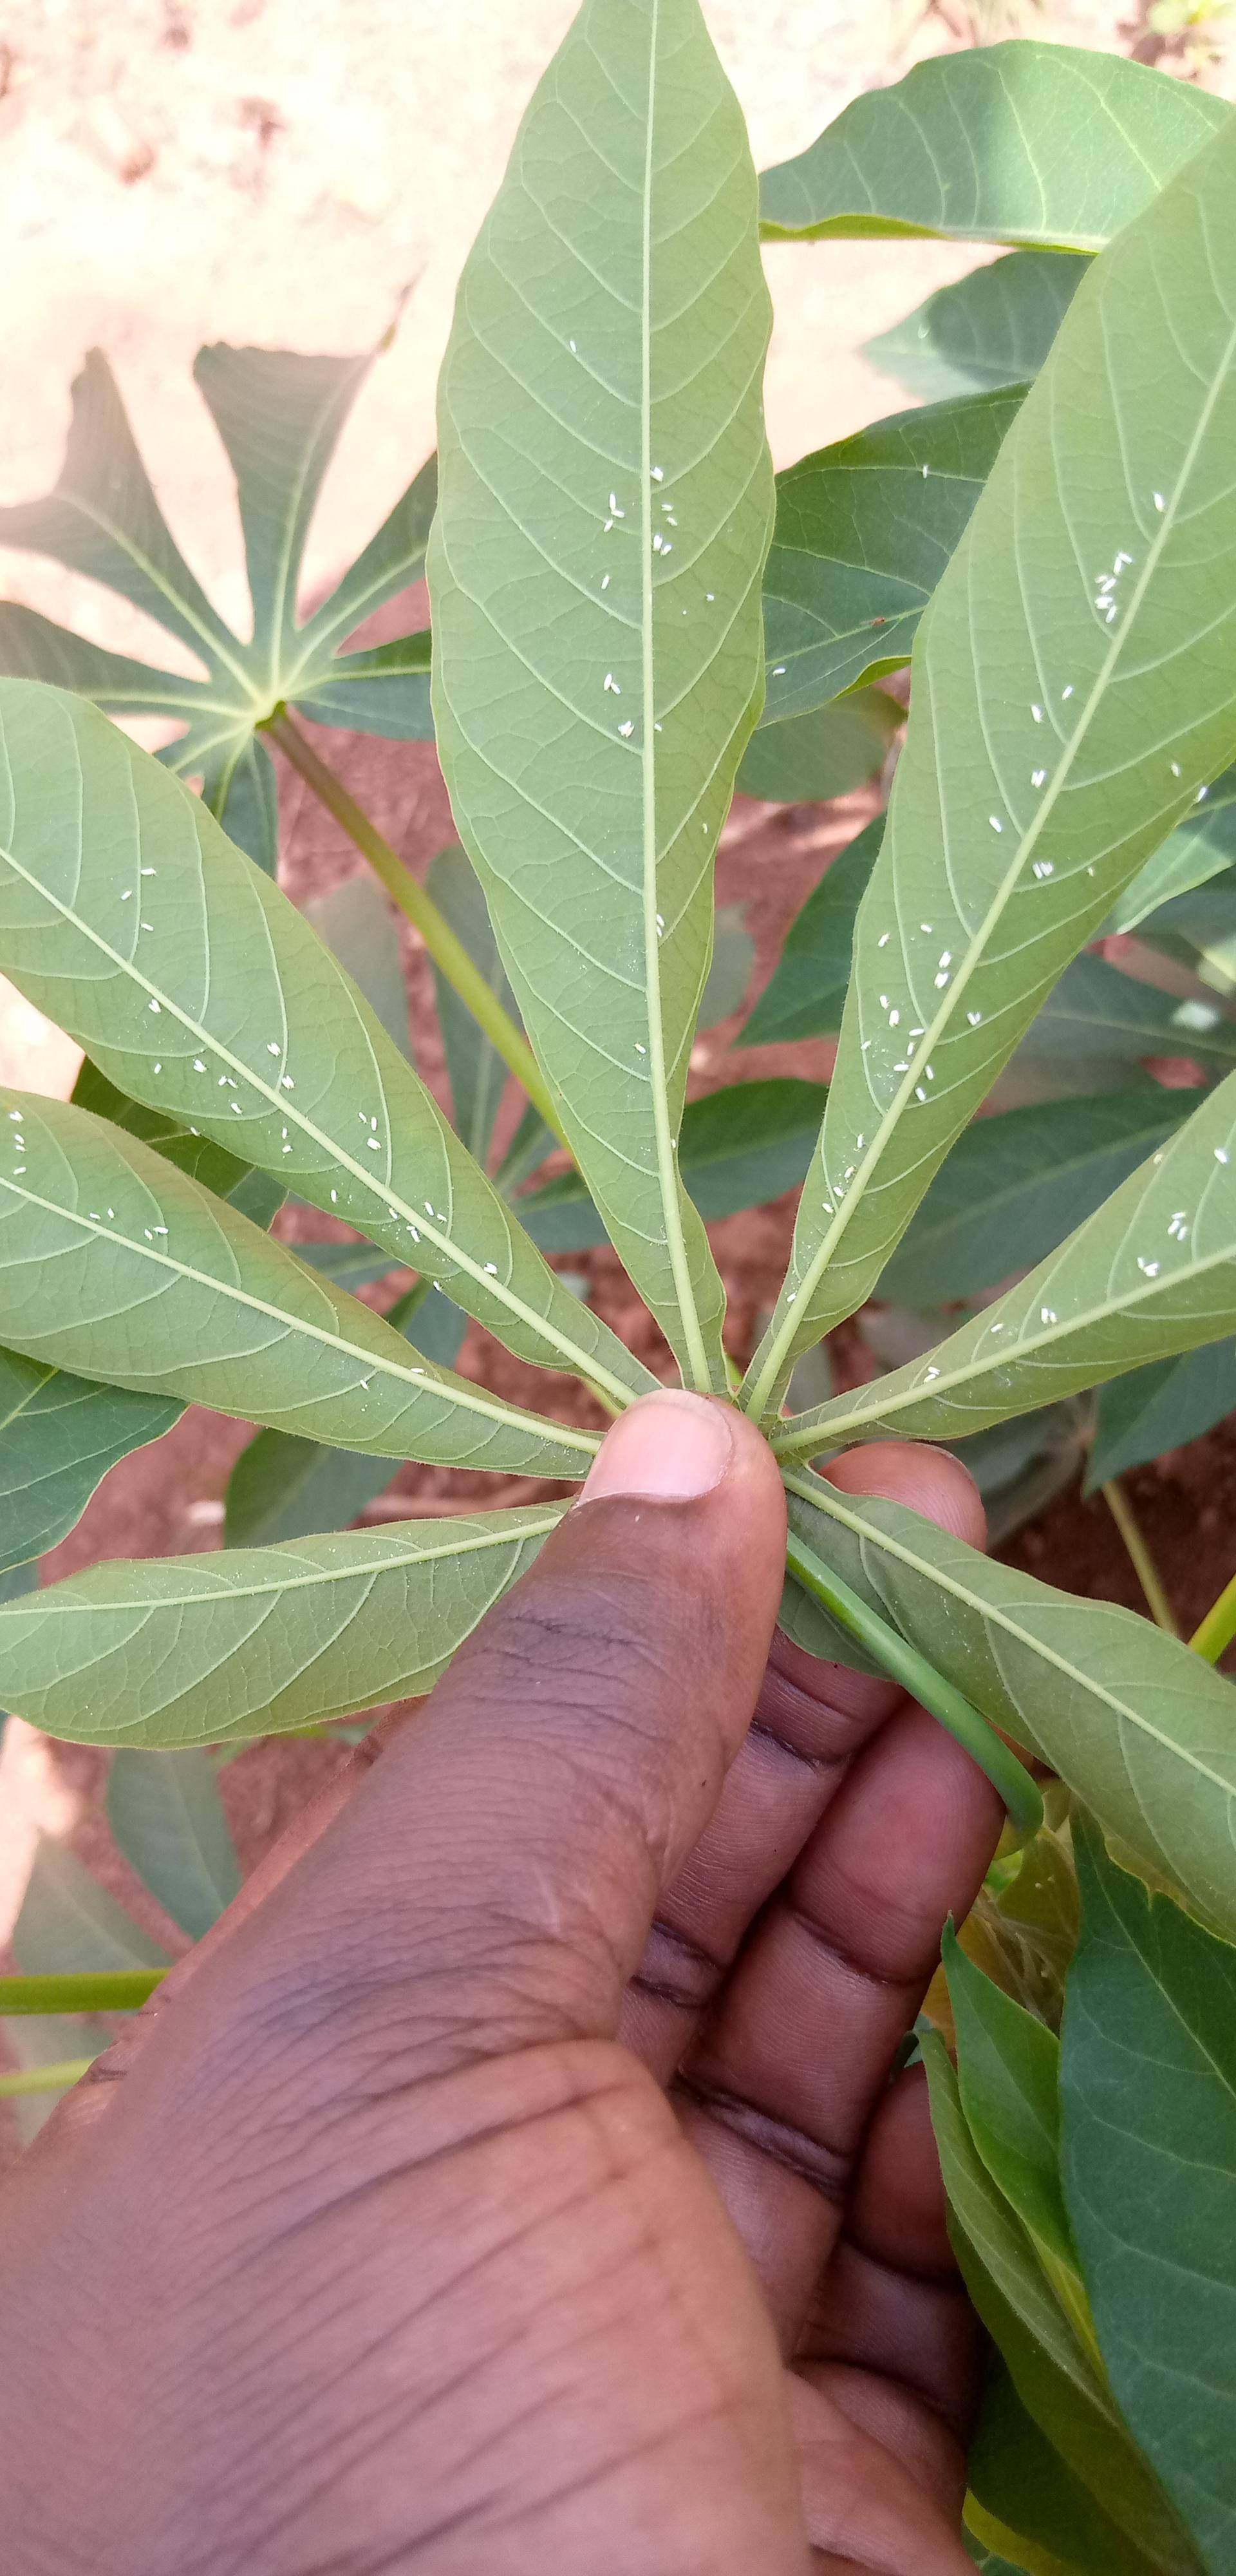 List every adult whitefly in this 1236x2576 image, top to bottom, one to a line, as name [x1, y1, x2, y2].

whitefly [568, 339, 577, 354]
whitefly [919, 464, 930, 481]
whitefly [648, 466, 666, 482]
whitefly [608, 491, 616, 510]
whitefly [1152, 491, 1166, 515]
whitefly [658, 502, 672, 512]
whitefly [612, 508, 624, 520]
whitefly [666, 515, 680, 529]
whitefly [602, 518, 616, 534]
whitefly [650, 533, 662, 553]
whitefly [659, 543, 672, 557]
whitefly [1116, 550, 1134, 564]
whitefly [1113, 555, 1123, 573]
whitefly [1093, 573, 1109, 584]
whitefly [599, 574, 612, 590]
whitefly [1101, 577, 1118, 594]
whitefly [704, 592, 716, 603]
whitefly [1093, 594, 1114, 603]
whitefly [1095, 602, 1113, 612]
whitefly [1105, 603, 1118, 625]
whitefly [771, 667, 787, 678]
whitefly [603, 672, 613, 693]
whitefly [610, 681, 621, 696]
whitefly [1061, 684, 1075, 701]
whitefly [1028, 703, 1043, 726]
whitefly [617, 719, 635, 738]
whitefly [652, 723, 665, 734]
whitefly [1168, 762, 1183, 779]
whitefly [1035, 768, 1047, 788]
whitefly [1029, 770, 1036, 788]
whitefly [1194, 785, 1207, 804]
whitefly [988, 813, 1004, 835]
whitefly [700, 822, 711, 836]
whitefly [1040, 860, 1054, 876]
whitefly [1031, 862, 1042, 880]
whitefly [138, 864, 160, 878]
whitefly [1085, 865, 1095, 880]
whitefly [118, 889, 134, 902]
whitefly [655, 913, 666, 926]
whitefly [138, 921, 156, 933]
whitefly [919, 922, 932, 934]
whitefly [655, 923, 662, 938]
whitefly [876, 933, 889, 949]
whitefly [938, 951, 951, 968]
whitefly [933, 971, 950, 989]
whitefly [877, 993, 890, 1010]
whitefly [150, 997, 162, 1013]
whitefly [147, 1003, 155, 1014]
whitefly [887, 1009, 901, 1028]
whitefly [966, 1012, 982, 1025]
whitefly [907, 1028, 926, 1036]
whitefly [860, 1037, 872, 1054]
whitefly [906, 1039, 915, 1058]
whitefly [633, 1041, 648, 1056]
whitefly [265, 1042, 279, 1056]
whitefly [190, 1058, 208, 1073]
whitefly [924, 1061, 935, 1080]
whitefly [152, 1062, 164, 1076]
whitefly [892, 1062, 909, 1071]
whitefly [217, 1074, 227, 1086]
whitefly [226, 1075, 239, 1090]
whitefly [281, 1076, 297, 1090]
whitefly [913, 1085, 926, 1103]
whitefly [229, 1101, 243, 1115]
whitefly [8, 1110, 25, 1124]
whitefly [356, 1110, 367, 1124]
whitefly [370, 1113, 378, 1133]
whitefly [189, 1124, 201, 1137]
whitefly [279, 1124, 288, 1141]
whitefly [856, 1132, 866, 1150]
whitefly [13, 1133, 25, 1146]
whitefly [366, 1134, 384, 1151]
whitefly [670, 1136, 678, 1151]
whitefly [14, 1143, 26, 1153]
whitefly [281, 1144, 292, 1155]
whitefly [1211, 1148, 1228, 1165]
whitefly [1152, 1151, 1166, 1167]
whitefly [844, 1165, 856, 1179]
whitefly [12, 1166, 27, 1176]
whitefly [832, 1184, 845, 1198]
whitefly [330, 1189, 339, 1204]
whitefly [422, 1201, 435, 1217]
whitefly [819, 1202, 834, 1215]
whitefly [106, 1206, 115, 1220]
whitefly [387, 1206, 398, 1220]
whitefly [1170, 1211, 1186, 1221]
whitefly [88, 1211, 101, 1220]
whitefly [435, 1213, 448, 1224]
whitefly [1166, 1220, 1180, 1237]
whitefly [404, 1224, 418, 1231]
whitefly [153, 1225, 170, 1236]
whitefly [1176, 1225, 1188, 1242]
whitefly [143, 1228, 154, 1241]
whitefly [411, 1230, 421, 1244]
whitefly [1136, 1255, 1145, 1273]
whitefly [485, 1262, 497, 1270]
whitefly [1145, 1262, 1159, 1271]
whitefly [483, 1265, 498, 1276]
whitefly [1145, 1271, 1157, 1278]
whitefly [431, 1278, 442, 1292]
whitefly [785, 1292, 798, 1304]
whitefly [1039, 1305, 1048, 1323]
whitefly [1048, 1311, 1058, 1323]
whitefly [989, 1321, 1004, 1334]
whitefly [925, 1365, 942, 1374]
whitefly [408, 1367, 426, 1375]
whitefly [922, 1373, 937, 1385]
whitefly [357, 1378, 370, 1392]